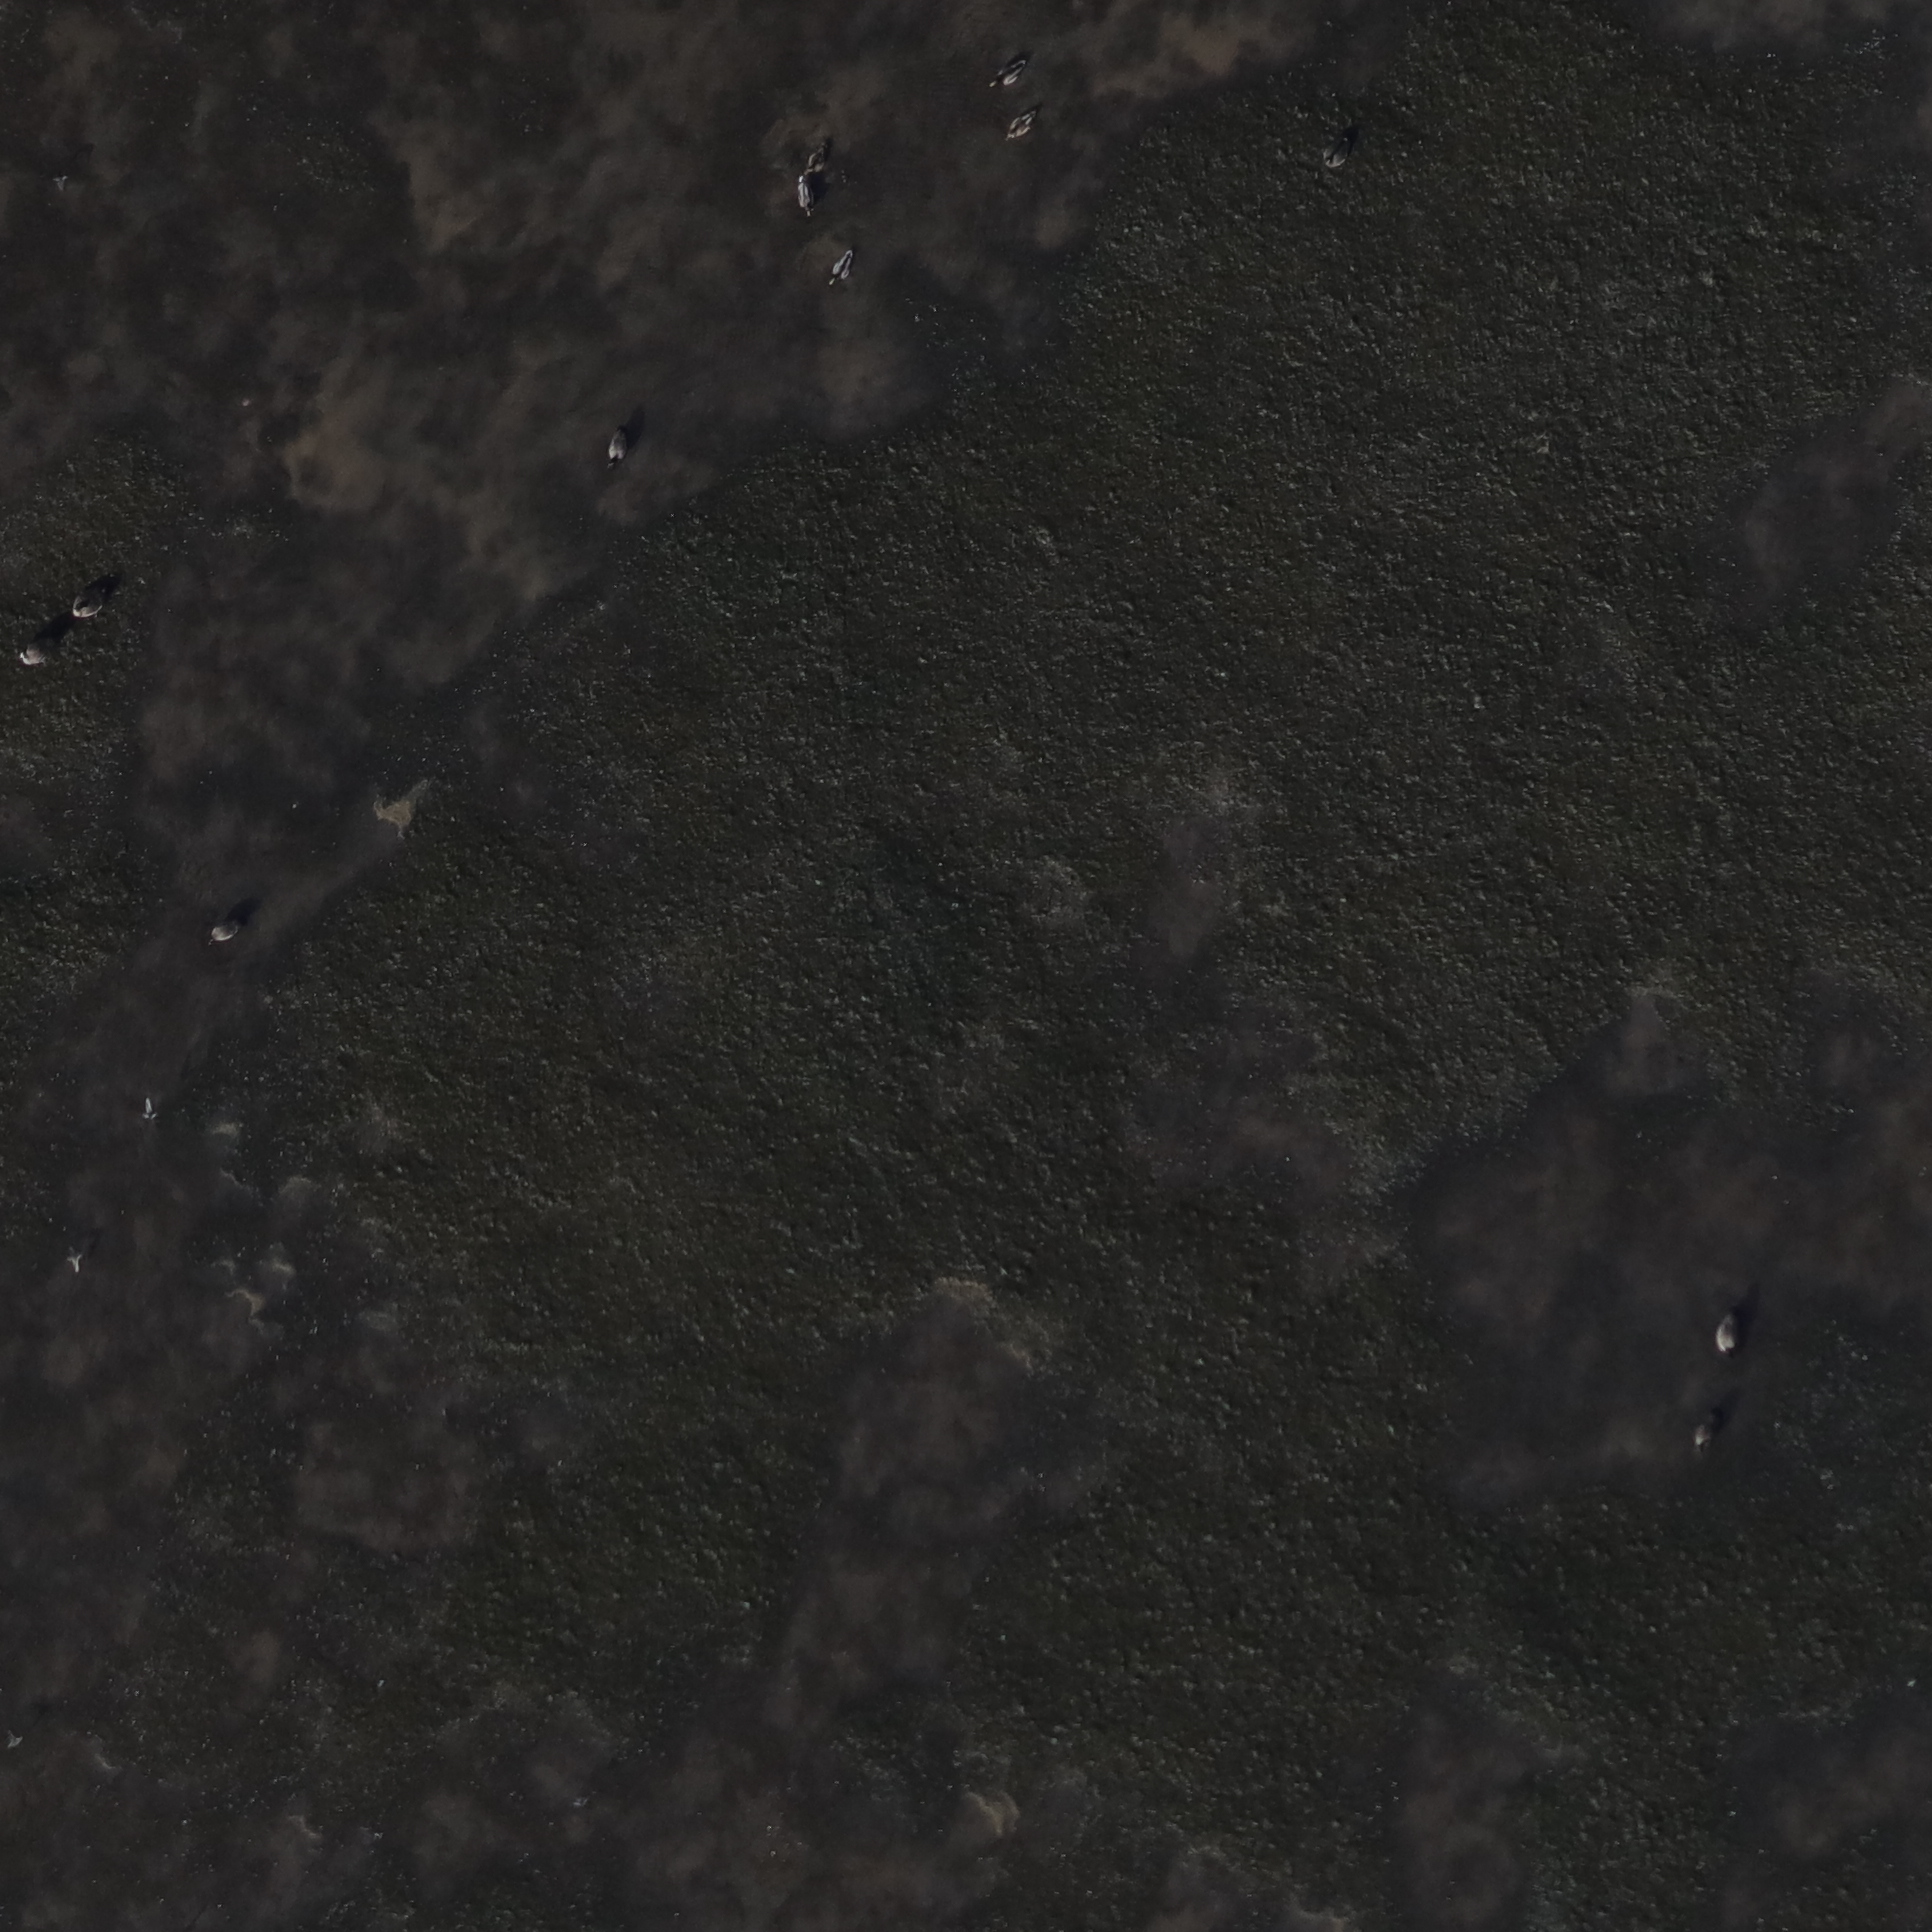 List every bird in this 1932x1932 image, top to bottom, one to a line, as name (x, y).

brant (1004, 76)
brant (1021, 118)
Canada goose (1340, 149)
brant (816, 160)
brant (803, 199)
brant (837, 267)
Canada goose (618, 449)
Canada goose (88, 603)
Canada goose (24, 655)
Canada goose (223, 929)
Canada goose (1723, 1333)
Canada goose (1701, 1432)